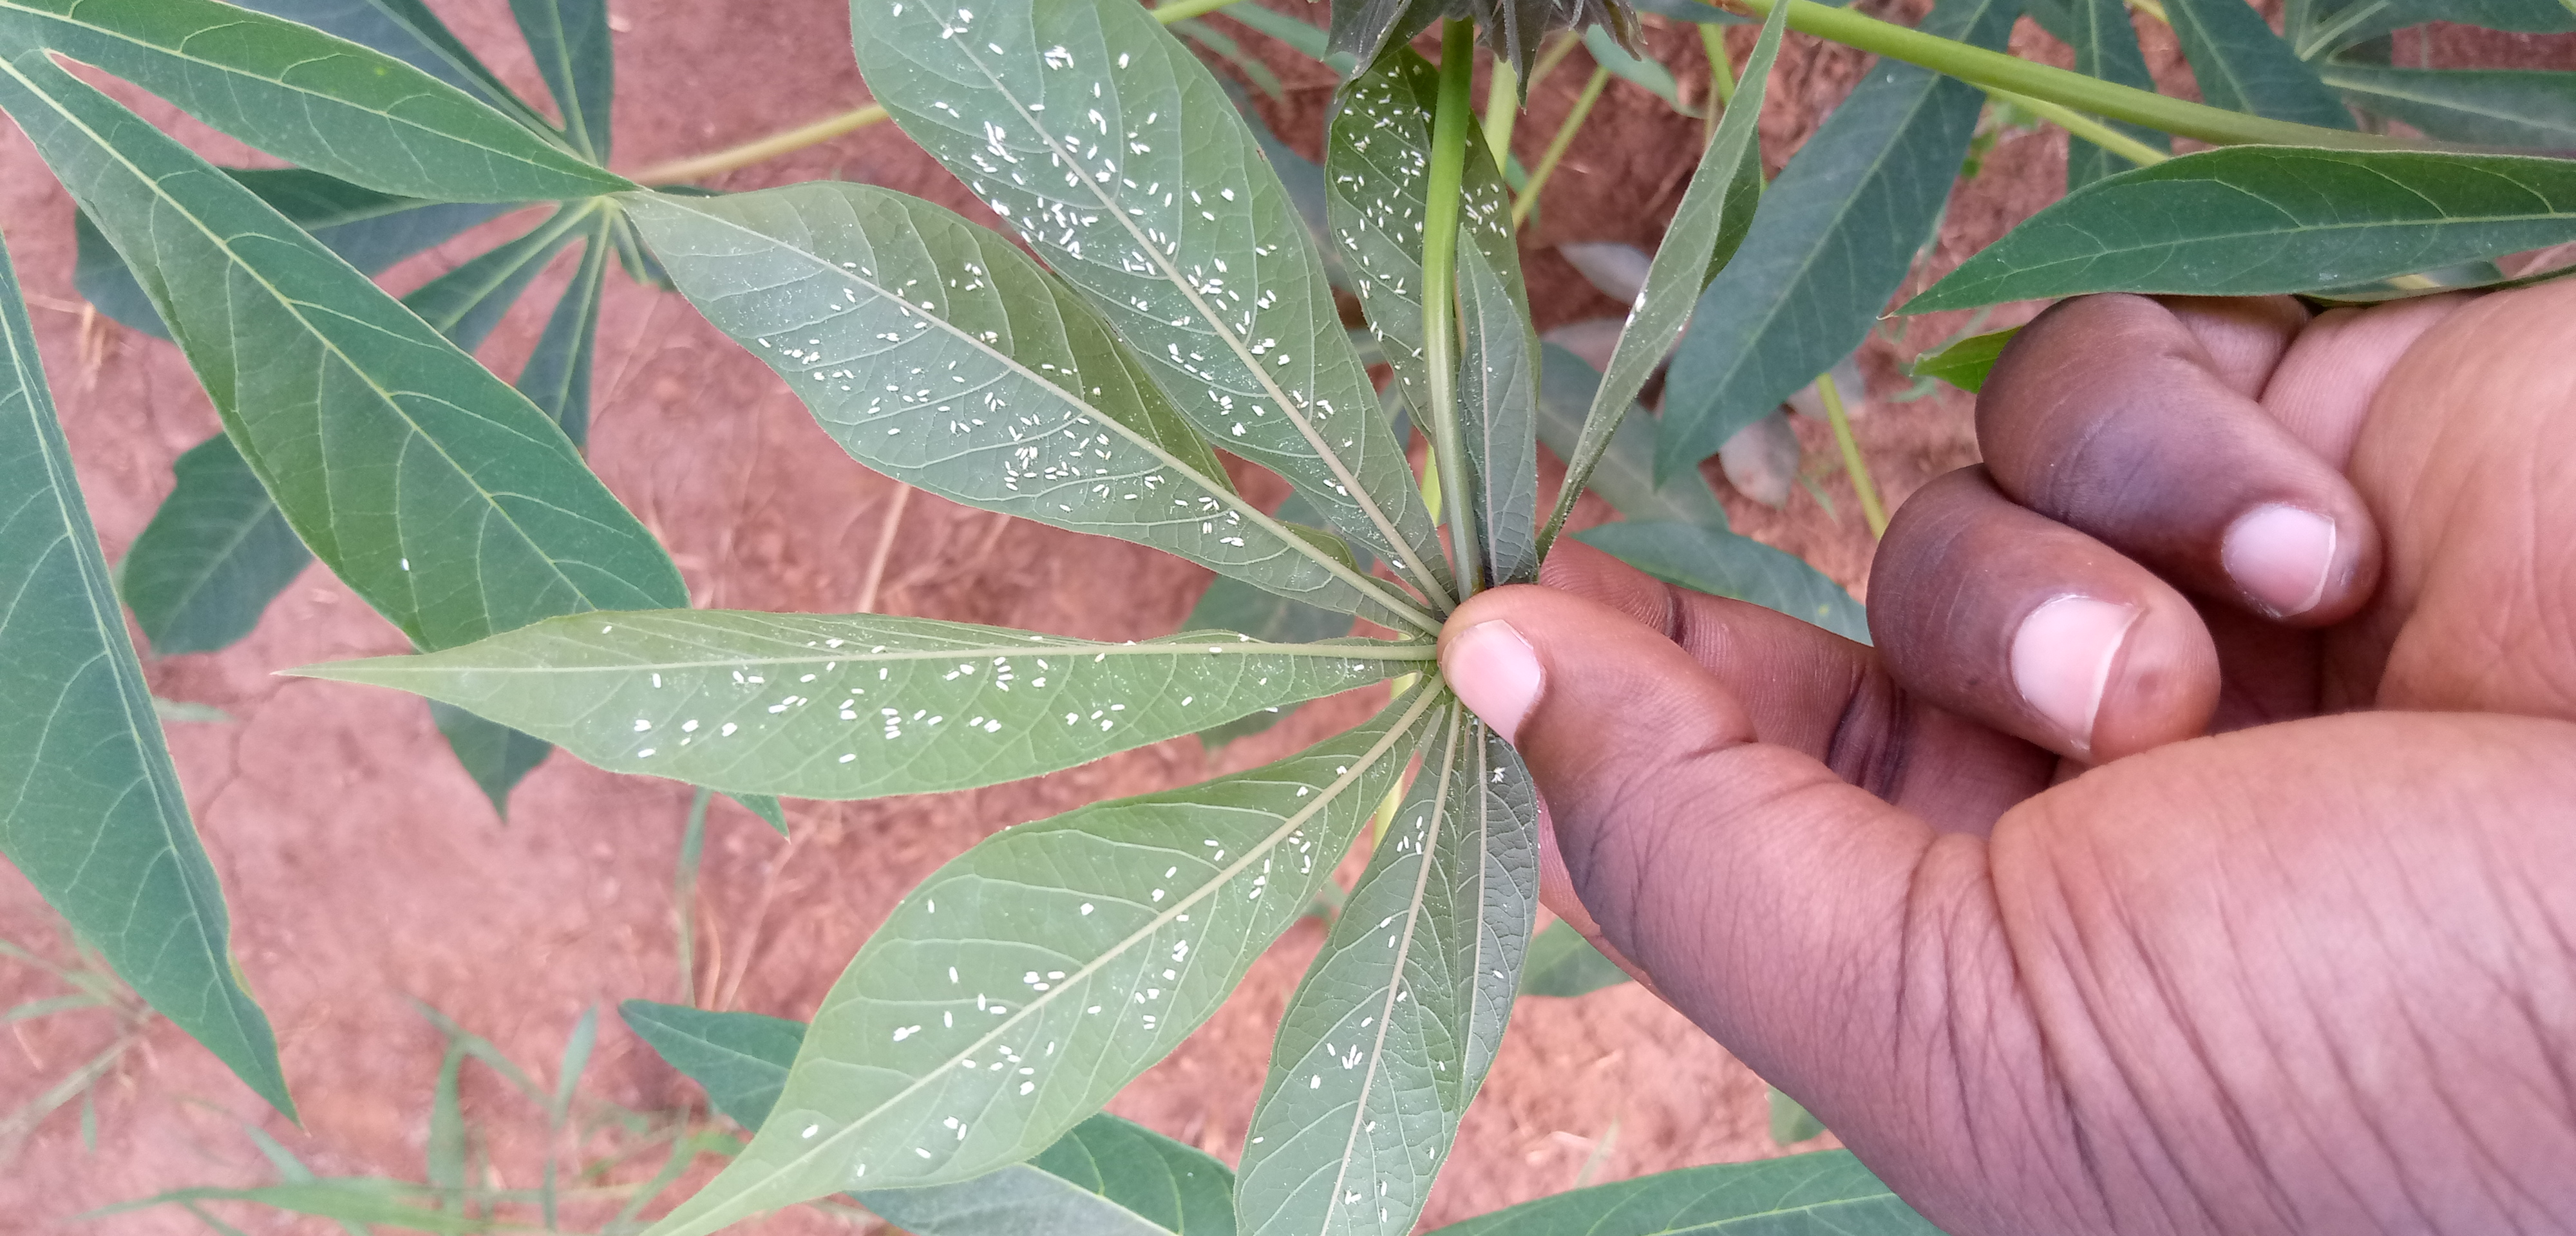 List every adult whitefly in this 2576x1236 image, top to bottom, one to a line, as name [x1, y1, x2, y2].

whitefly [891, 1, 905, 20]
whitefly [957, 7, 970, 24]
whitefly [963, 8, 975, 20]
whitefly [952, 25, 969, 35]
whitefly [941, 26, 955, 41]
whitefly [986, 40, 1006, 57]
whitefly [1044, 51, 1056, 58]
whitefly [1055, 51, 1066, 59]
whitefly [1066, 51, 1076, 70]
whitefly [1118, 52, 1128, 66]
whitefly [1121, 55, 1130, 70]
whitefly [1045, 57, 1059, 71]
whitefly [1052, 57, 1063, 68]
whitefly [1385, 71, 1400, 79]
whitefly [1092, 80, 1104, 100]
whitefly [1354, 93, 1367, 100]
whitefly [1375, 97, 1392, 105]
whitefly [934, 98, 949, 111]
whitefly [1025, 101, 1046, 113]
whitefly [1412, 105, 1421, 117]
whitefly [947, 106, 961, 120]
whitefly [1343, 108, 1355, 117]
whitefly [1392, 108, 1403, 117]
whitefly [1090, 108, 1103, 120]
whitefly [1365, 108, 1378, 118]
whitefly [1087, 111, 1097, 126]
whitefly [1143, 111, 1160, 127]
whitefly [1419, 112, 1433, 124]
whitefly [1099, 118, 1108, 137]
whitefly [1372, 120, 1386, 130]
whitefly [983, 120, 995, 137]
whitefly [999, 124, 1010, 142]
whitefly [994, 125, 999, 140]
whitefly [1124, 129, 1142, 140]
whitefly [1063, 134, 1081, 147]
whitefly [1364, 135, 1374, 145]
whitefly [989, 136, 999, 145]
whitefly [1130, 140, 1142, 156]
whitefly [1353, 140, 1367, 149]
whitefly [1135, 142, 1153, 154]
whitefly [1064, 143, 1079, 155]
whitefly [1085, 144, 1099, 161]
whitefly [996, 144, 1009, 155]
whitefly [985, 145, 1001, 157]
whitefly [1355, 145, 1366, 154]
whitefly [1399, 148, 1408, 160]
whitefly [1050, 149, 1064, 169]
whitefly [1410, 150, 1421, 158]
whitefly [969, 153, 985, 162]
whitefly [1003, 154, 1020, 165]
whitefly [1103, 157, 1118, 174]
whitefly [1413, 160, 1425, 167]
whitefly [975, 161, 989, 167]
whitefly [982, 165, 999, 175]
whitefly [1398, 165, 1410, 176]
whitefly [1410, 168, 1423, 178]
whitefly [1010, 170, 1028, 187]
whitefly [1065, 170, 1075, 182]
whitefly [1094, 171, 1113, 177]
whitefly [1357, 173, 1366, 187]
whitefly [1067, 174, 1079, 188]
whitefly [1336, 174, 1342, 185]
whitefly [1341, 175, 1354, 182]
whitefly [1121, 176, 1139, 192]
whitefly [1402, 176, 1412, 188]
whitefly [1095, 177, 1112, 184]
whitefly [972, 180, 988, 194]
whitefly [1146, 180, 1160, 197]
whitefly [1489, 181, 1502, 195]
whitefly [1353, 182, 1359, 194]
whitefly [1392, 185, 1402, 200]
whitefly [1224, 187, 1236, 198]
whitefly [1189, 189, 1204, 207]
whitefly [1218, 189, 1234, 202]
whitefly [1162, 191, 1174, 210]
whitefly [1464, 192, 1473, 204]
whitefly [1036, 194, 1046, 209]
whitefly [1376, 196, 1383, 210]
whitefly [990, 197, 1000, 216]
whitefly [1493, 198, 1501, 211]
whitefly [1050, 201, 1065, 212]
whitefly [998, 203, 1012, 218]
whitefly [1383, 203, 1394, 216]
whitefly [1486, 204, 1496, 215]
whitefly [1480, 205, 1492, 216]
whitefly [1126, 205, 1146, 217]
whitefly [1365, 206, 1376, 219]
whitefly [1402, 206, 1413, 220]
whitefly [1200, 209, 1216, 223]
whitefly [1068, 211, 1079, 227]
whitefly [1465, 211, 1477, 221]
whitefly [1040, 211, 1053, 223]
whitefly [1056, 212, 1068, 221]
whitefly [1022, 214, 1036, 230]
whitefly [1054, 214, 1068, 230]
whitefly [1377, 214, 1385, 230]
whitefly [1477, 214, 1484, 225]
whitefly [1079, 216, 1091, 229]
whitefly [1085, 216, 1102, 224]
whitefly [1358, 217, 1367, 233]
whitefly [1418, 220, 1425, 236]
whitefly [1488, 220, 1499, 235]
whitefly [1147, 226, 1158, 244]
whitefly [1340, 226, 1350, 238]
whitefly [1499, 226, 1509, 240]
whitefly [1018, 229, 1035, 247]
whitefly [1036, 229, 1047, 244]
whitefly [1157, 230, 1168, 245]
whitefly [1396, 230, 1406, 245]
whitefly [1345, 236, 1356, 243]
whitefly [1164, 239, 1177, 257]
whitefly [1074, 239, 1083, 254]
whitefly [1066, 240, 1075, 253]
whitefly [1266, 241, 1280, 254]
whitefly [1348, 242, 1359, 252]
whitefly [1254, 245, 1269, 257]
whitefly [1129, 250, 1147, 263]
whitefly [1069, 252, 1083, 262]
whitefly [1361, 253, 1372, 269]
whitefly [1120, 255, 1131, 274]
whitefly [1213, 256, 1223, 273]
whitefly [1145, 259, 1157, 278]
whitefly [1220, 259, 1229, 274]
whitefly [840, 260, 857, 269]
whitefly [963, 260, 974, 272]
whitefly [1128, 262, 1148, 273]
whitefly [1193, 262, 1204, 277]
whitefly [971, 264, 985, 276]
whitefly [859, 265, 875, 277]
whitefly [1376, 272, 1393, 281]
whitefly [1186, 272, 1200, 288]
whitefly [1396, 275, 1408, 290]
whitefly [974, 276, 987, 290]
whitefly [947, 277, 960, 291]
whitefly [1207, 277, 1226, 286]
whitefly [905, 277, 920, 288]
whitefly [1358, 277, 1366, 290]
whitefly [1366, 279, 1372, 291]
whitefly [1199, 283, 1211, 297]
whitefly [962, 283, 977, 292]
whitefly [895, 286, 906, 299]
whitefly [841, 286, 855, 294]
whitefly [1207, 286, 1224, 296]
whitefly [1264, 286, 1280, 304]
whitefly [1227, 288, 1242, 303]
whitefly [1361, 288, 1369, 301]
whitefly [1393, 288, 1408, 297]
whitefly [1634, 291, 1645, 306]
whitefly [844, 292, 858, 304]
whitefly [1129, 293, 1137, 306]
whitefly [1260, 296, 1271, 304]
whitefly [1636, 296, 1646, 313]
whitefly [1215, 297, 1227, 312]
whitefly [918, 298, 936, 313]
whitefly [1134, 299, 1148, 307]
whitefly [1255, 299, 1271, 310]
whitefly [829, 302, 844, 314]
whitefly [899, 304, 911, 317]
whitefly [1242, 308, 1253, 328]
whitefly [1625, 311, 1636, 328]
whitefly [1183, 313, 1193, 327]
whitefly [1168, 318, 1184, 328]
whitefly [1368, 318, 1379, 334]
whitefly [911, 320, 929, 331]
whitefly [1234, 321, 1248, 336]
whitefly [1376, 328, 1384, 346]
whitefly [985, 329, 999, 339]
whitefly [887, 331, 899, 337]
whitefly [980, 331, 986, 343]
whitefly [875, 333, 887, 340]
whitefly [756, 335, 773, 350]
whitefly [887, 336, 901, 344]
whitefly [808, 337, 822, 346]
whitefly [1263, 337, 1274, 344]
whitefly [989, 338, 1001, 346]
whitefly [1168, 343, 1179, 355]
whitefly [1263, 343, 1277, 348]
whitefly [1251, 344, 1265, 350]
whitefly [1410, 346, 1423, 359]
whitefly [781, 348, 793, 357]
whitefly [1251, 348, 1265, 355]
whitefly [793, 350, 804, 359]
whitefly [1188, 350, 1204, 362]
whitefly [1277, 353, 1291, 360]
whitefly [800, 354, 810, 366]
whitefly [810, 354, 821, 363]
whitefly [1169, 354, 1186, 365]
whitefly [1276, 357, 1291, 368]
whitefly [948, 358, 958, 371]
whitefly [1039, 361, 1056, 371]
whitefly [1182, 361, 1201, 373]
whitefly [909, 366, 925, 375]
whitefly [842, 368, 855, 380]
whitefly [1059, 368, 1074, 377]
whitefly [830, 370, 844, 379]
whitefly [1197, 370, 1215, 383]
whitefly [811, 371, 824, 377]
whitefly [951, 375, 966, 384]
whitefly [1401, 375, 1414, 388]
whitefly [813, 376, 827, 382]
whitefly [885, 382, 900, 393]
whitefly [838, 384, 852, 393]
whitefly [1097, 385, 1103, 397]
whitefly [916, 387, 932, 399]
whitefly [1093, 387, 1097, 397]
whitefly [1291, 388, 1305, 404]
whitefly [1206, 389, 1220, 404]
whitefly [983, 390, 994, 405]
whitefly [902, 393, 916, 404]
whitefly [1220, 393, 1231, 402]
whitefly [871, 395, 882, 408]
whitefly [917, 396, 931, 405]
whitefly [996, 397, 1008, 407]
whitefly [1314, 397, 1331, 406]
whitefly [989, 398, 997, 413]
whitefly [1220, 398, 1233, 407]
whitefly [1300, 399, 1312, 409]
whitefly [1223, 402, 1235, 411]
whitefly [1251, 403, 1263, 417]
whitefly [936, 404, 951, 413]
whitefly [1325, 404, 1336, 416]
whitefly [866, 406, 882, 414]
whitefly [1062, 407, 1072, 421]
whitefly [1220, 409, 1231, 415]
whitefly [1316, 410, 1327, 422]
whitefly [1031, 411, 1043, 427]
whitefly [1019, 415, 1033, 427]
whitefly [1075, 415, 1092, 426]
whitefly [971, 416, 985, 427]
whitefly [949, 417, 958, 437]
whitefly [958, 421, 972, 434]
whitefly [1237, 422, 1249, 435]
whitefly [1008, 423, 1018, 438]
whitefly [1235, 423, 1242, 438]
whitefly [1229, 424, 1236, 436]
whitefly [885, 427, 901, 436]
whitefly [1061, 427, 1077, 441]
whitefly [1013, 431, 1025, 443]
whitefly [1099, 431, 1111, 442]
whitefly [1095, 435, 1109, 446]
whitefly [1341, 438, 1356, 449]
whitefly [1028, 444, 1034, 460]
whitefly [1033, 445, 1039, 460]
whitefly [1014, 445, 1024, 457]
whitefly [1019, 446, 1029, 460]
whitefly [1094, 447, 1105, 460]
whitefly [1104, 448, 1114, 463]
whitefly [1067, 449, 1084, 458]
whitefly [1021, 455, 1030, 471]
whitefly [1003, 458, 1012, 470]
whitefly [1060, 459, 1070, 471]
whitefly [1043, 465, 1059, 474]
whitefly [1070, 465, 1083, 478]
whitefly [1094, 467, 1110, 476]
whitefly [1005, 469, 1020, 478]
whitefly [1055, 469, 1070, 477]
whitefly [1022, 471, 1039, 479]
whitefly [1157, 473, 1168, 485]
whitefly [1043, 473, 1061, 482]
whitefly [1003, 475, 1019, 482]
whitefly [1143, 475, 1159, 482]
whitefly [1321, 478, 1335, 489]
whitefly [1143, 480, 1157, 492]
whitefly [1004, 481, 1020, 492]
whitefly [1091, 483, 1107, 494]
whitefly [1101, 483, 1110, 501]
whitefly [1341, 483, 1349, 498]
whitefly [1335, 484, 1341, 496]
whitefly [1122, 492, 1140, 501]
whitefly [1197, 495, 1213, 504]
whitefly [1172, 497, 1190, 509]
whitefly [1213, 497, 1221, 511]
whitefly [1200, 500, 1213, 512]
whitefly [1056, 503, 1073, 514]
whitefly [1226, 509, 1243, 521]
whitefly [1226, 517, 1239, 529]
whitefly [1202, 519, 1208, 536]
whitefly [1207, 519, 1213, 534]
whitefly [1218, 535, 1233, 545]
whitefly [1232, 536, 1248, 541]
whitefly [1230, 540, 1246, 548]
whitefly [1389, 556, 1409, 572]
whitefly [599, 621, 617, 638]
whitefly [1027, 633, 1048, 644]
whitefly [1240, 634, 1251, 644]
whitefly [824, 637, 839, 646]
whitefly [829, 637, 846, 650]
whitefly [1126, 638, 1139, 646]
whitefly [806, 639, 818, 648]
whitefly [869, 642, 888, 655]
whitefly [1207, 644, 1227, 655]
whitefly [1092, 651, 1109, 666]
whitefly [992, 655, 1007, 668]
whitefly [1034, 657, 1051, 672]
whitefly [824, 660, 838, 673]
whitefly [1350, 662, 1369, 675]
whitefly [958, 663, 976, 671]
whitefly [994, 664, 1012, 673]
whitefly [877, 665, 890, 683]
whitefly [649, 669, 665, 691]
whitefly [732, 669, 746, 685]
whitefly [960, 669, 973, 677]
whitefly [944, 670, 962, 683]
whitefly [797, 671, 817, 685]
whitefly [996, 672, 1015, 680]
whitefly [746, 673, 766, 684]
whitefly [1256, 674, 1271, 688]
whitefly [1030, 676, 1046, 685]
whitefly [994, 679, 1011, 693]
whitefly [1032, 682, 1046, 689]
whitefly [849, 687, 867, 697]
whitefly [1179, 693, 1197, 709]
whitefly [782, 693, 800, 706]
whitefly [795, 694, 809, 709]
whitefly [837, 697, 856, 711]
whitefly [1107, 701, 1130, 713]
whitefly [766, 703, 790, 714]
whitefly [1263, 704, 1282, 716]
whitefly [880, 706, 900, 716]
whitefly [912, 707, 928, 722]
whitefly [1090, 708, 1104, 722]
whitefly [840, 709, 860, 715]
whitefly [1064, 711, 1074, 720]
whitefly [926, 713, 945, 727]
whitefly [1066, 713, 1079, 727]
whitefly [839, 714, 860, 720]
whitefly [968, 714, 985, 728]
whitefly [885, 715, 905, 724]
whitefly [1100, 717, 1108, 727]
whitefly [633, 718, 654, 726]
whitefly [681, 718, 699, 730]
whitefly [982, 718, 999, 730]
whitefly [1102, 720, 1115, 733]
whitefly [721, 721, 735, 731]
whitefly [685, 722, 699, 735]
whitefly [881, 723, 900, 731]
whitefly [987, 723, 1003, 735]
whitefly [632, 724, 652, 733]
whitefly [721, 725, 738, 739]
whitefly [884, 729, 903, 740]
whitefly [679, 735, 694, 746]
whitefly [635, 745, 658, 762]
whitefly [833, 751, 857, 767]
whitefly [1339, 763, 1349, 775]
whitefly [1492, 764, 1510, 780]
whitefly [1335, 766, 1342, 776]
whitefly [1490, 772, 1506, 785]
whitefly [1294, 785, 1306, 799]
whitefly [1303, 787, 1310, 797]
whitefly [1414, 813, 1425, 830]
whitefly [1294, 829, 1306, 837]
whitefly [1416, 829, 1426, 841]
whitefly [1402, 834, 1411, 850]
whitefly [1286, 835, 1302, 847]
whitefly [1202, 837, 1222, 848]
whitefly [1298, 839, 1312, 855]
whitefly [1396, 839, 1404, 854]
whitefly [1414, 839, 1423, 856]
whitefly [1211, 848, 1226, 863]
whitefly [1303, 852, 1315, 868]
whitefly [1262, 856, 1271, 875]
whitefly [1162, 863, 1179, 881]
whitefly [1300, 866, 1312, 877]
whitefly [1258, 874, 1267, 880]
whitefly [1252, 878, 1267, 886]
whitefly [1247, 886, 1263, 902]
whitefly [1151, 887, 1161, 897]
whitefly [1152, 888, 1165, 904]
whitefly [926, 895, 937, 916]
whitefly [1079, 901, 1091, 912]
whitefly [1083, 904, 1095, 917]
whitefly [1174, 912, 1191, 925]
whitefly [1378, 914, 1394, 930]
whitefly [1385, 933, 1399, 950]
whitefly [1171, 938, 1188, 952]
whitefly [1177, 944, 1190, 955]
whitefly [1170, 951, 1185, 964]
whitefly [945, 962, 965, 986]
whitefly [1491, 967, 1509, 983]
whitefly [1045, 968, 1069, 980]
whitefly [1023, 970, 1040, 977]
whitefly [1023, 977, 1041, 985]
whitefly [1031, 982, 1050, 993]
whitefly [1144, 987, 1163, 995]
whitefly [1395, 988, 1411, 1006]
whitefly [974, 990, 988, 1013]
whitefly [1133, 990, 1148, 1006]
whitefly [1146, 993, 1160, 1001]
whitefly [987, 1003, 1010, 1018]
whitefly [1084, 1003, 1106, 1018]
whitefly [941, 1008, 956, 1033]
whitefly [1141, 1013, 1158, 1022]
whitefly [1359, 1014, 1376, 1029]
whitefly [907, 1022, 923, 1035]
whitefly [1141, 1022, 1158, 1032]
whitefly [891, 1025, 908, 1035]
whitefly [892, 1030, 911, 1044]
whitefly [1043, 1036, 1058, 1060]
whitefly [1325, 1041, 1340, 1058]
whitefly [996, 1042, 1014, 1056]
whitefly [1349, 1042, 1358, 1058]
whitefly [1354, 1049, 1365, 1068]
whitefly [1004, 1054, 1023, 1063]
whitefly [1340, 1054, 1349, 1071]
whitefly [1349, 1056, 1356, 1070]
whitefly [958, 1057, 979, 1071]
whitefly [1436, 1058, 1448, 1073]
whitefly [988, 1060, 1005, 1073]
whitefly [1016, 1065, 1036, 1076]
whitefly [1308, 1073, 1318, 1089]
whitefly [1315, 1076, 1321, 1091]
whitefly [1019, 1080, 1033, 1089]
whitefly [1018, 1083, 1036, 1098]
whitefly [945, 1116, 960, 1124]
whitefly [1363, 1118, 1379, 1136]
whitefly [942, 1118, 958, 1132]
whitefly [956, 1119, 969, 1142]
whitefly [800, 1121, 820, 1140]
whitefly [1250, 1134, 1266, 1145]
whitefly [1426, 1143, 1437, 1165]
whitefly [912, 1145, 934, 1161]
whitefly [854, 1161, 869, 1180]
whitefly [1378, 1178, 1389, 1197]
whitefly [1343, 1188, 1352, 1206]
whitefly [1351, 1192, 1363, 1204]
whitefly [1379, 1206, 1389, 1224]